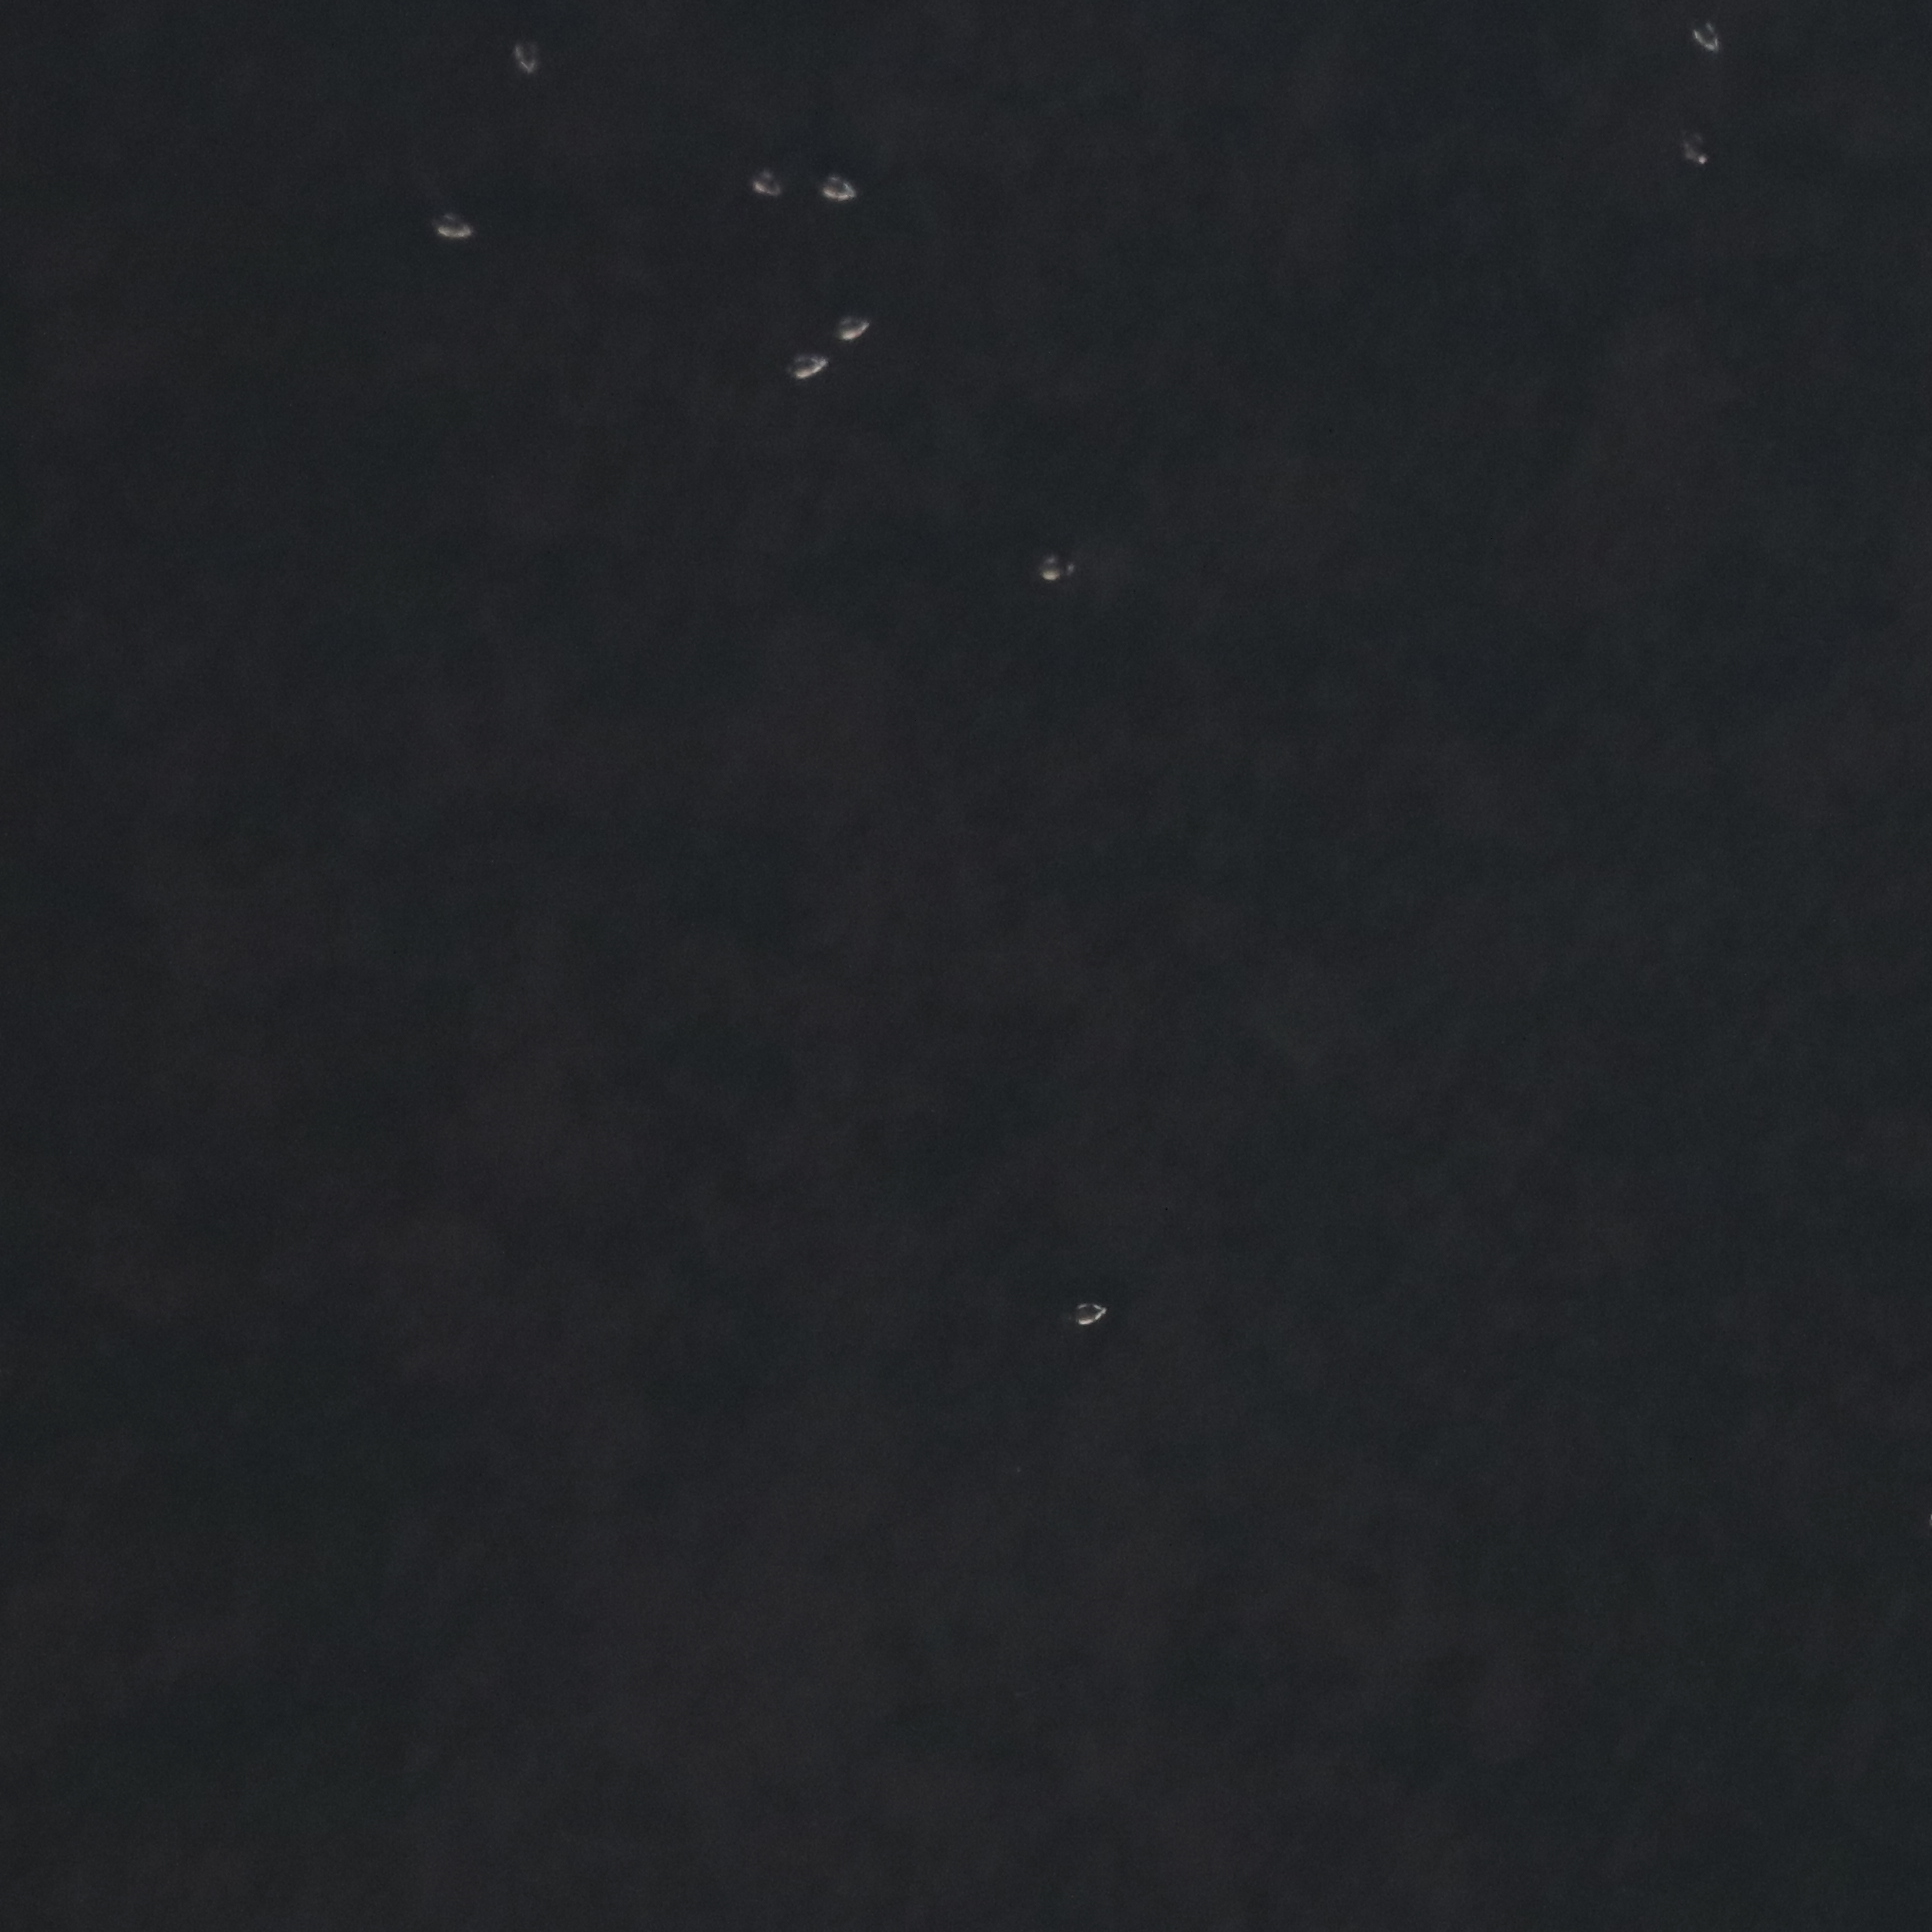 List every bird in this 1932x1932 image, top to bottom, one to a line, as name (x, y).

brant (1707, 34)
brant (525, 51)
brant (1693, 147)
brant (765, 182)
brant (839, 192)
brant (450, 227)
brant (853, 324)
brant (811, 365)
brant (1054, 572)
brant (1087, 1313)